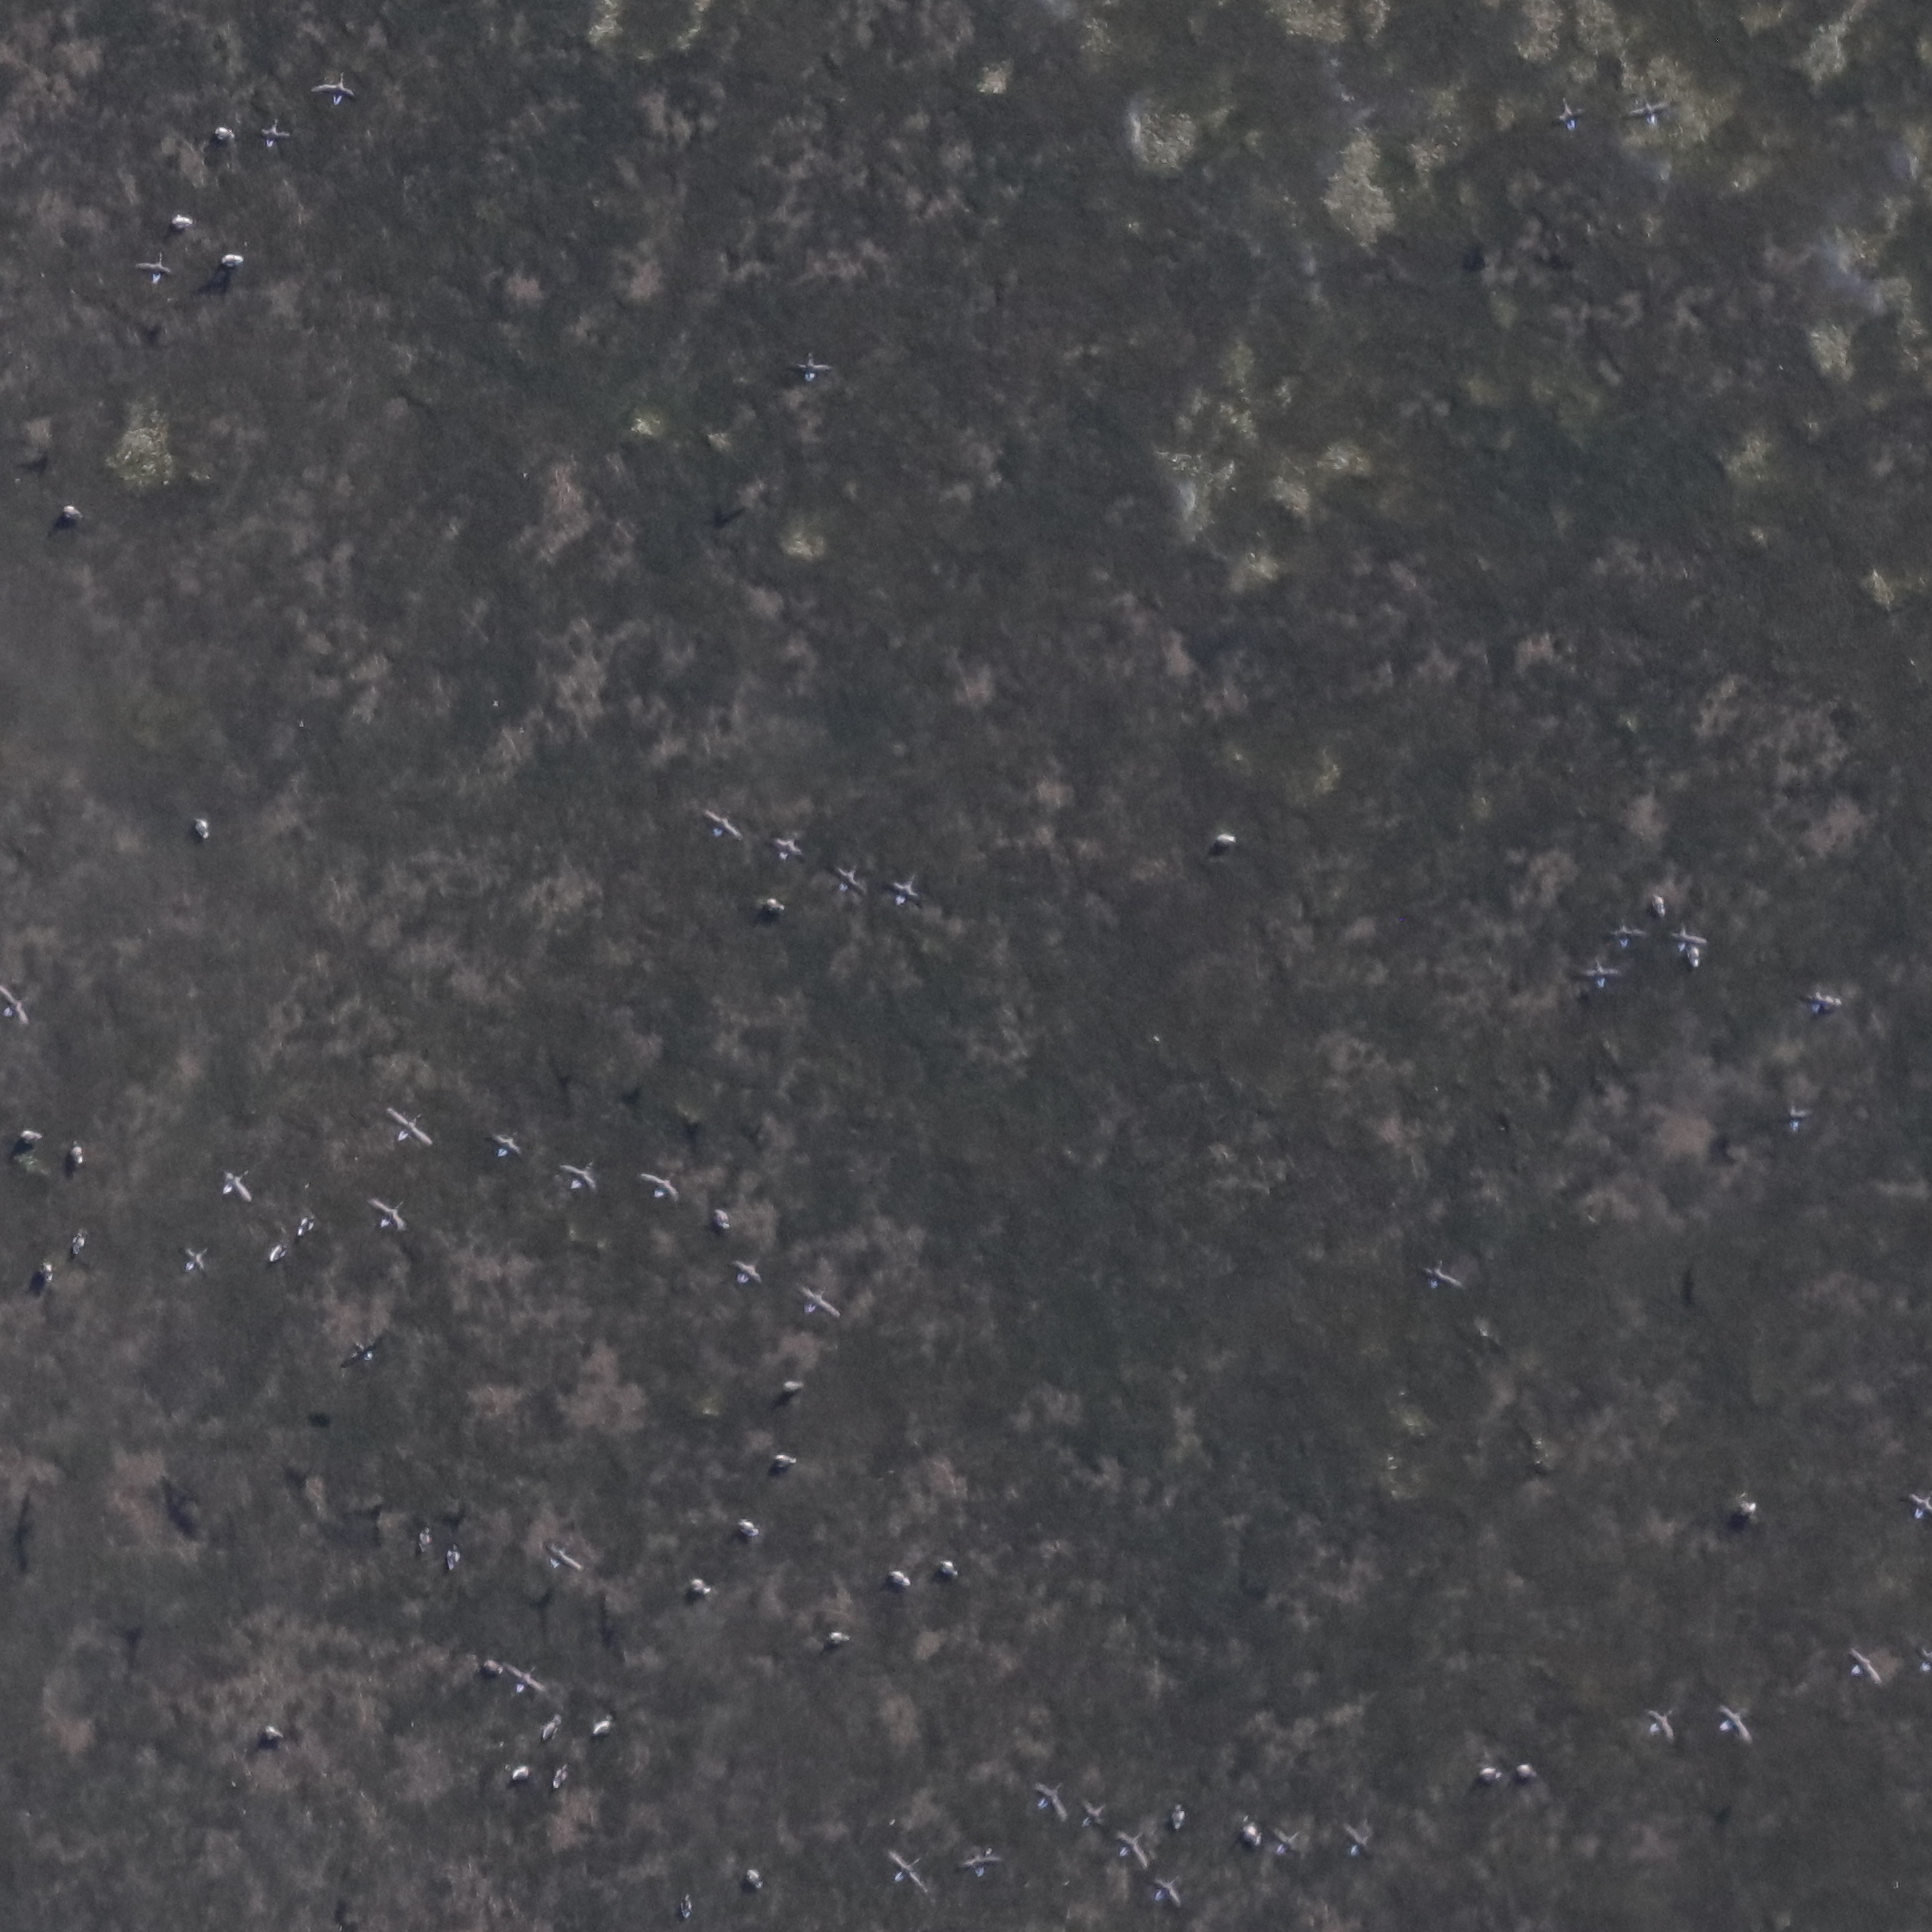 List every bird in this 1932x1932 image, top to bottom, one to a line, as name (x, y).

brant (344, 86)
brant (1650, 112)
brant (1567, 119)
brant (275, 139)
brant (214, 140)
brant (183, 221)
brant (233, 259)
brant (161, 271)
brant (804, 364)
brant (78, 517)
brant (206, 824)
brant (731, 827)
brant (1220, 839)
brant (796, 855)
brant (848, 878)
brant (904, 890)
brant (1667, 906)
brant (776, 909)
brant (1627, 931)
brant (1682, 950)
brant (1697, 968)
brant (1605, 986)
brant (23, 1001)
brant (1826, 1008)
brant (1797, 1119)
brant (411, 1128)
brant (33, 1139)
brant (510, 1143)
brant (68, 1155)
brant (579, 1175)
brant (235, 1186)
brant (668, 1186)
brant (723, 1214)
brant (314, 1219)
brant (392, 1222)
brant (81, 1242)
brant (283, 1250)
brant (199, 1257)
brant (44, 1276)
brant (743, 1278)
brant (1437, 1278)
brant (815, 1304)
brant (365, 1346)
brant (792, 1392)
brant (787, 1466)
brant (1920, 1507)
brant (1749, 1509)
brant (742, 1526)
brant (434, 1539)
brant (559, 1557)
brant (452, 1561)
brant (955, 1569)
brant (898, 1581)
brant (705, 1584)
brant (835, 1637)
brant (1931, 1660)
brant (1857, 1666)
brant (495, 1668)
brant (526, 1679)
brant (1658, 1722)
brant (1732, 1722)
brant (275, 1731)
brant (603, 1734)
brant (551, 1735)
brant (519, 1769)
brant (1490, 1771)
brant (1529, 1771)
brant (556, 1777)
brant (1048, 1800)
brant (1090, 1806)
brant (1181, 1820)
brant (1249, 1824)
brant (1286, 1844)
brant (1131, 1845)
brant (1362, 1845)
brant (899, 1863)
brant (988, 1867)
brant (756, 1877)
brant (1168, 1891)
brant (691, 1904)